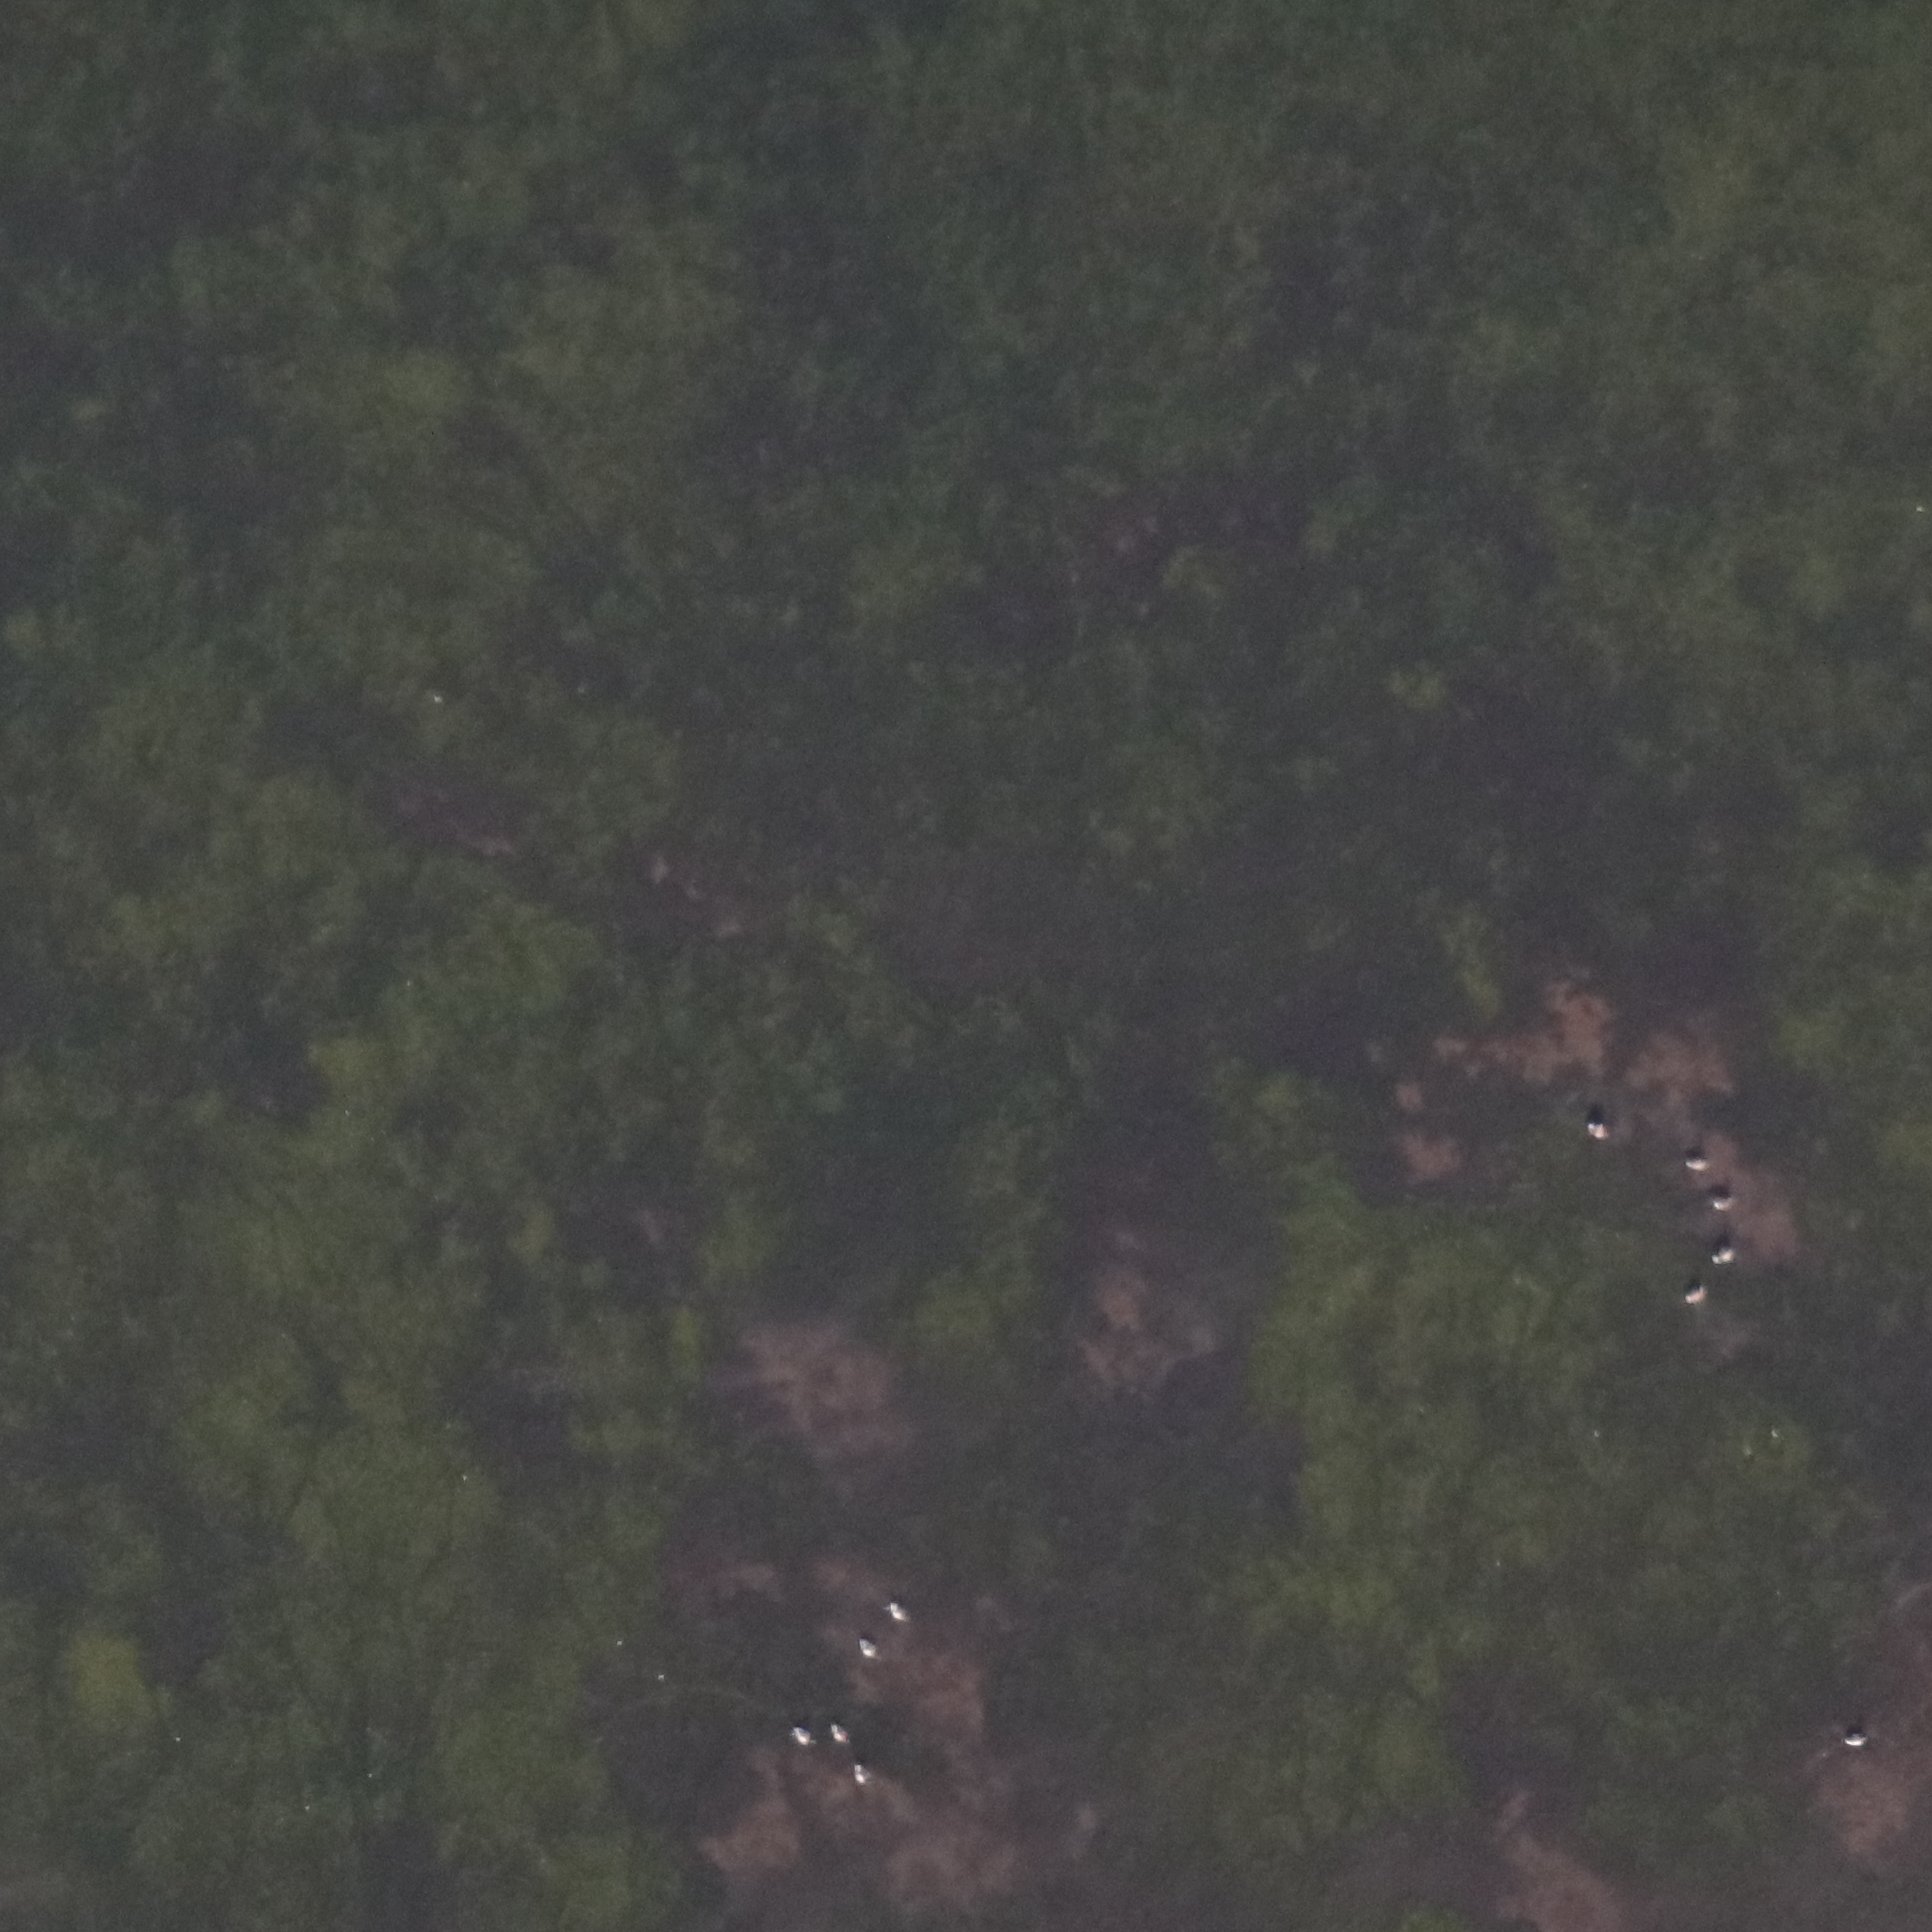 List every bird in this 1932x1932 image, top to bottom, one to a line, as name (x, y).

brant (1597, 1126)
brant (1696, 1160)
brant (1724, 1206)
brant (1729, 1261)
brant (1698, 1289)
brant (903, 1605)
brant (865, 1651)
brant (842, 1734)
brant (807, 1737)
brant (1852, 1740)
brant (863, 1775)